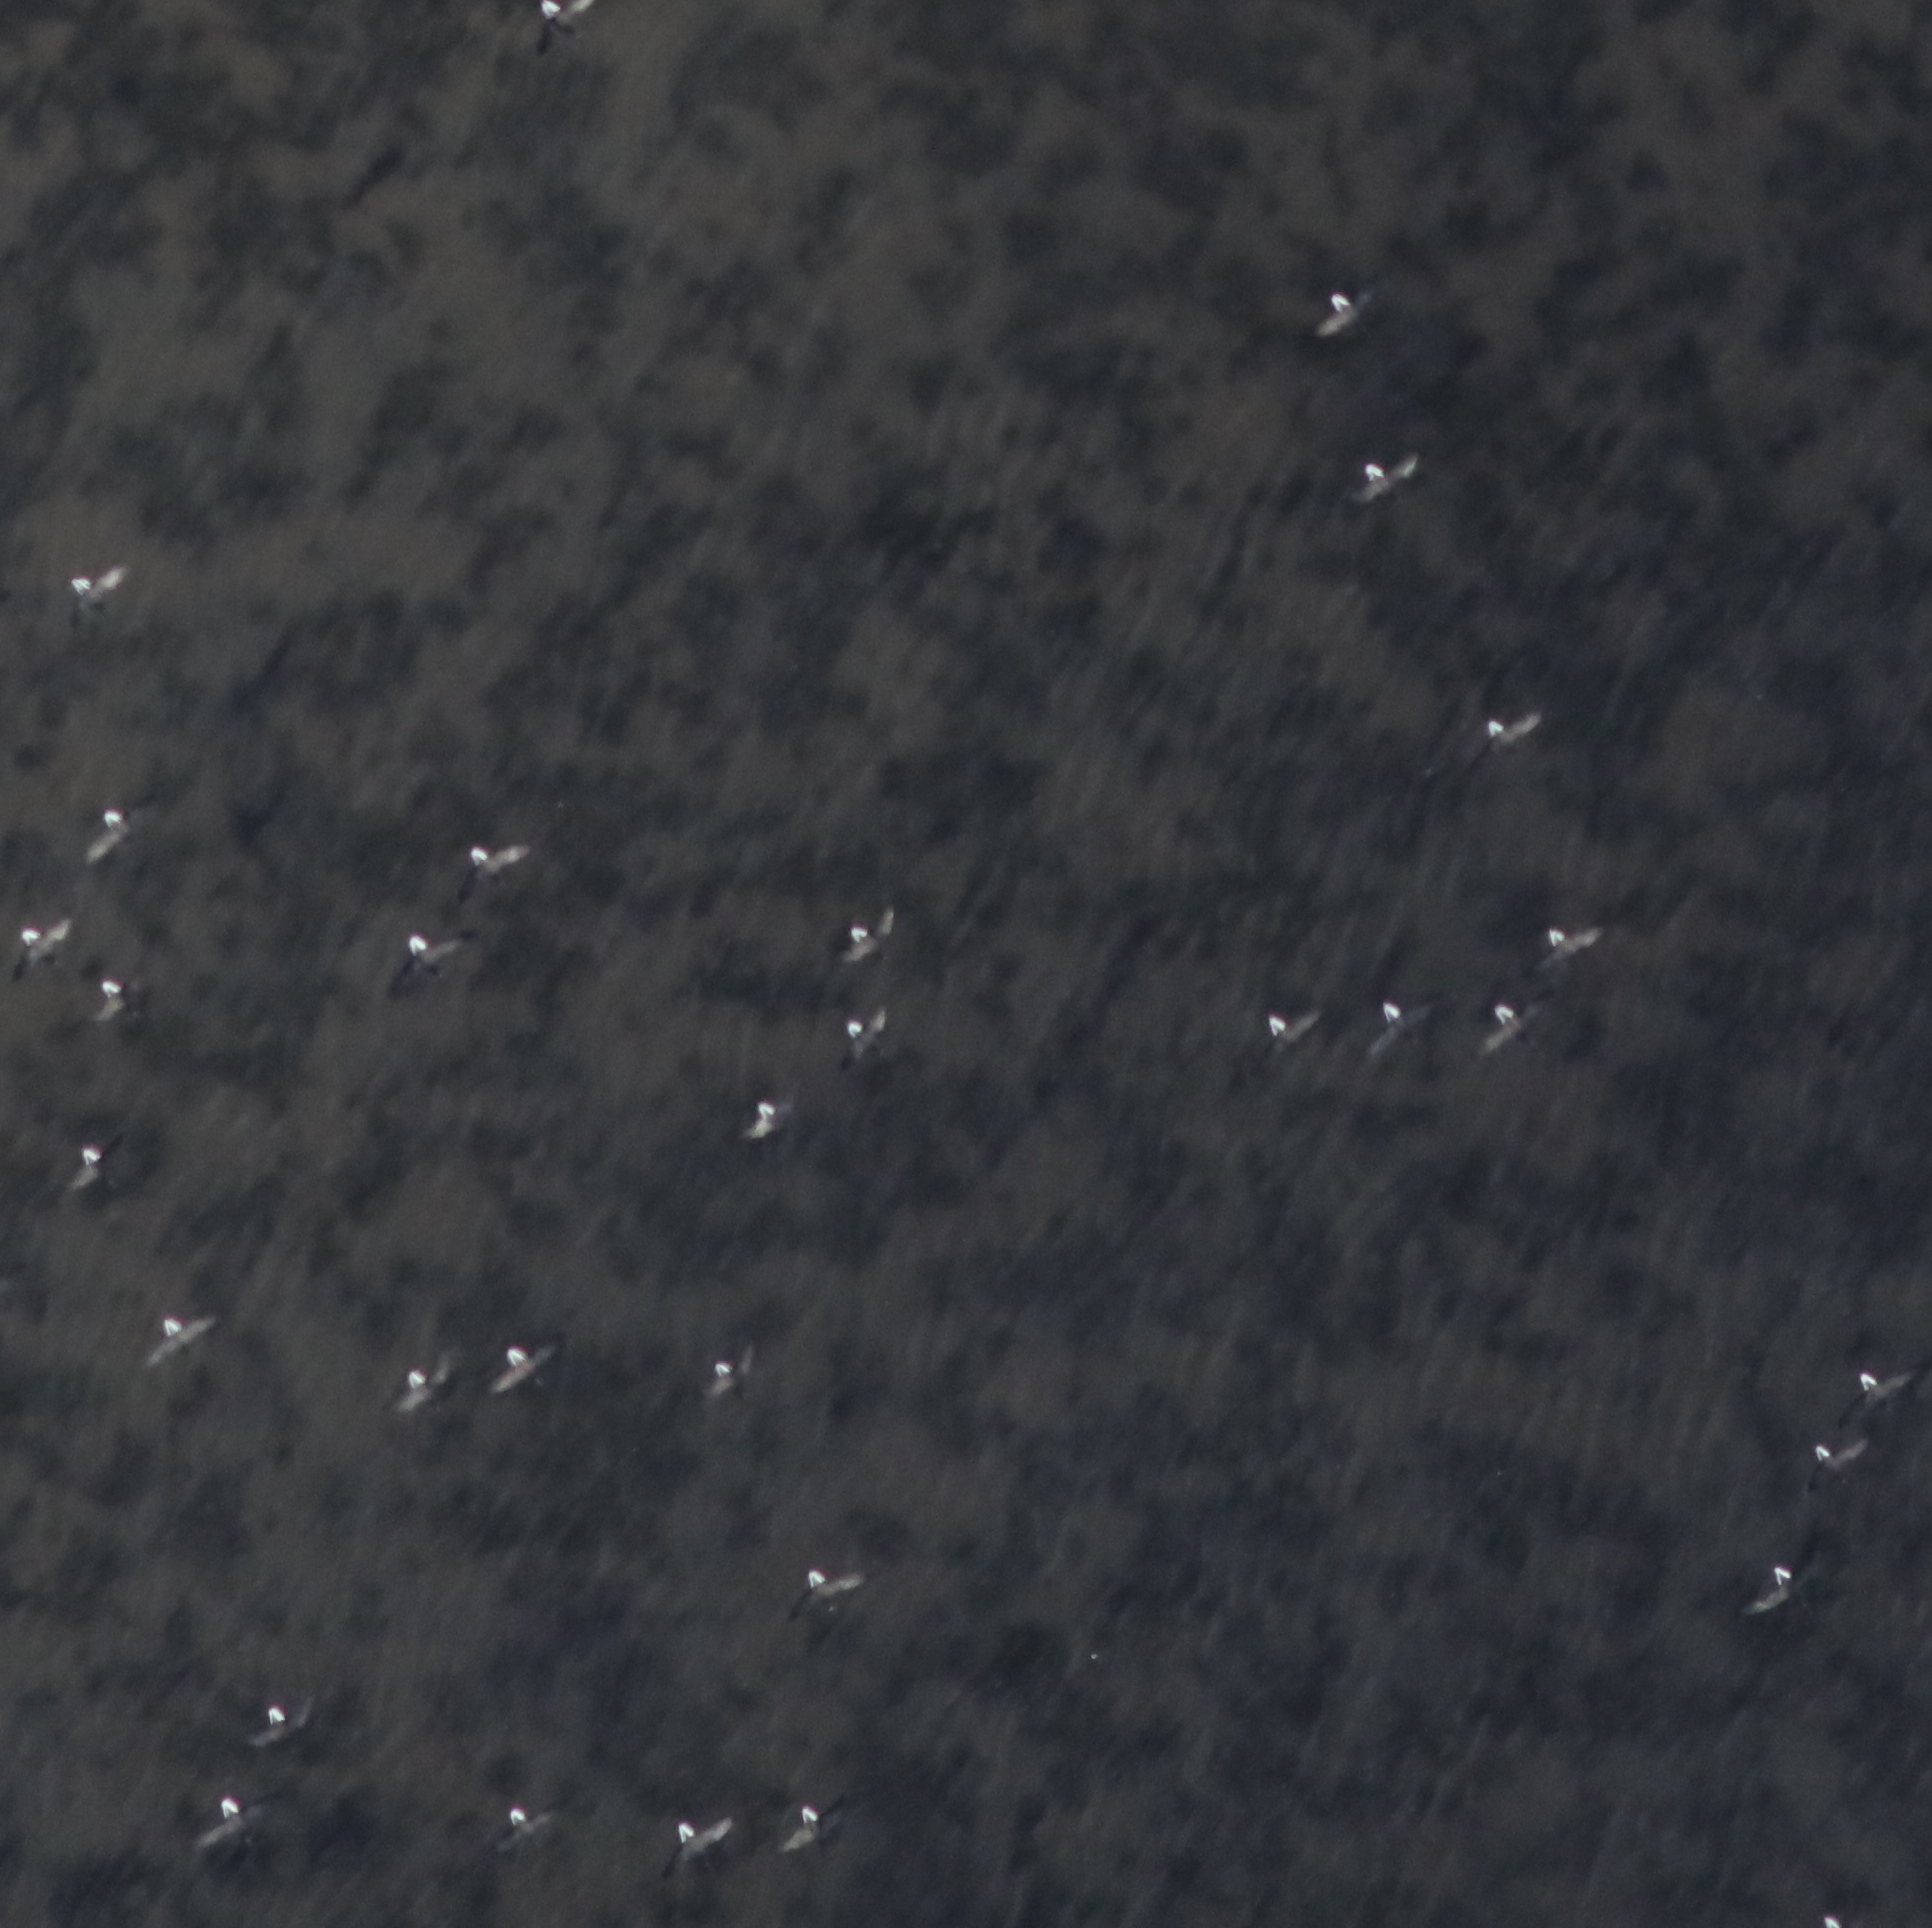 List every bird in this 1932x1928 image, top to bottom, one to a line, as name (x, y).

brant (567, 2)
brant (1351, 311)
brant (1373, 485)
brant (93, 590)
brant (1502, 748)
brant (123, 829)
brant (496, 860)
brant (40, 949)
brant (875, 950)
brant (1564, 953)
brant (430, 962)
brant (121, 997)
brant (1403, 1021)
brant (1521, 1025)
brant (868, 1040)
brant (1286, 1043)
brant (778, 1129)
brant (93, 1170)
brant (162, 1336)
brant (734, 1370)
brant (526, 1373)
brant (1879, 1393)
brant (415, 1394)
brant (1836, 1456)
brant (1786, 1590)
brant (826, 1591)
brant (288, 1723)
brant (523, 1824)
brant (811, 1824)
brant (240, 1830)
brant (701, 1841)